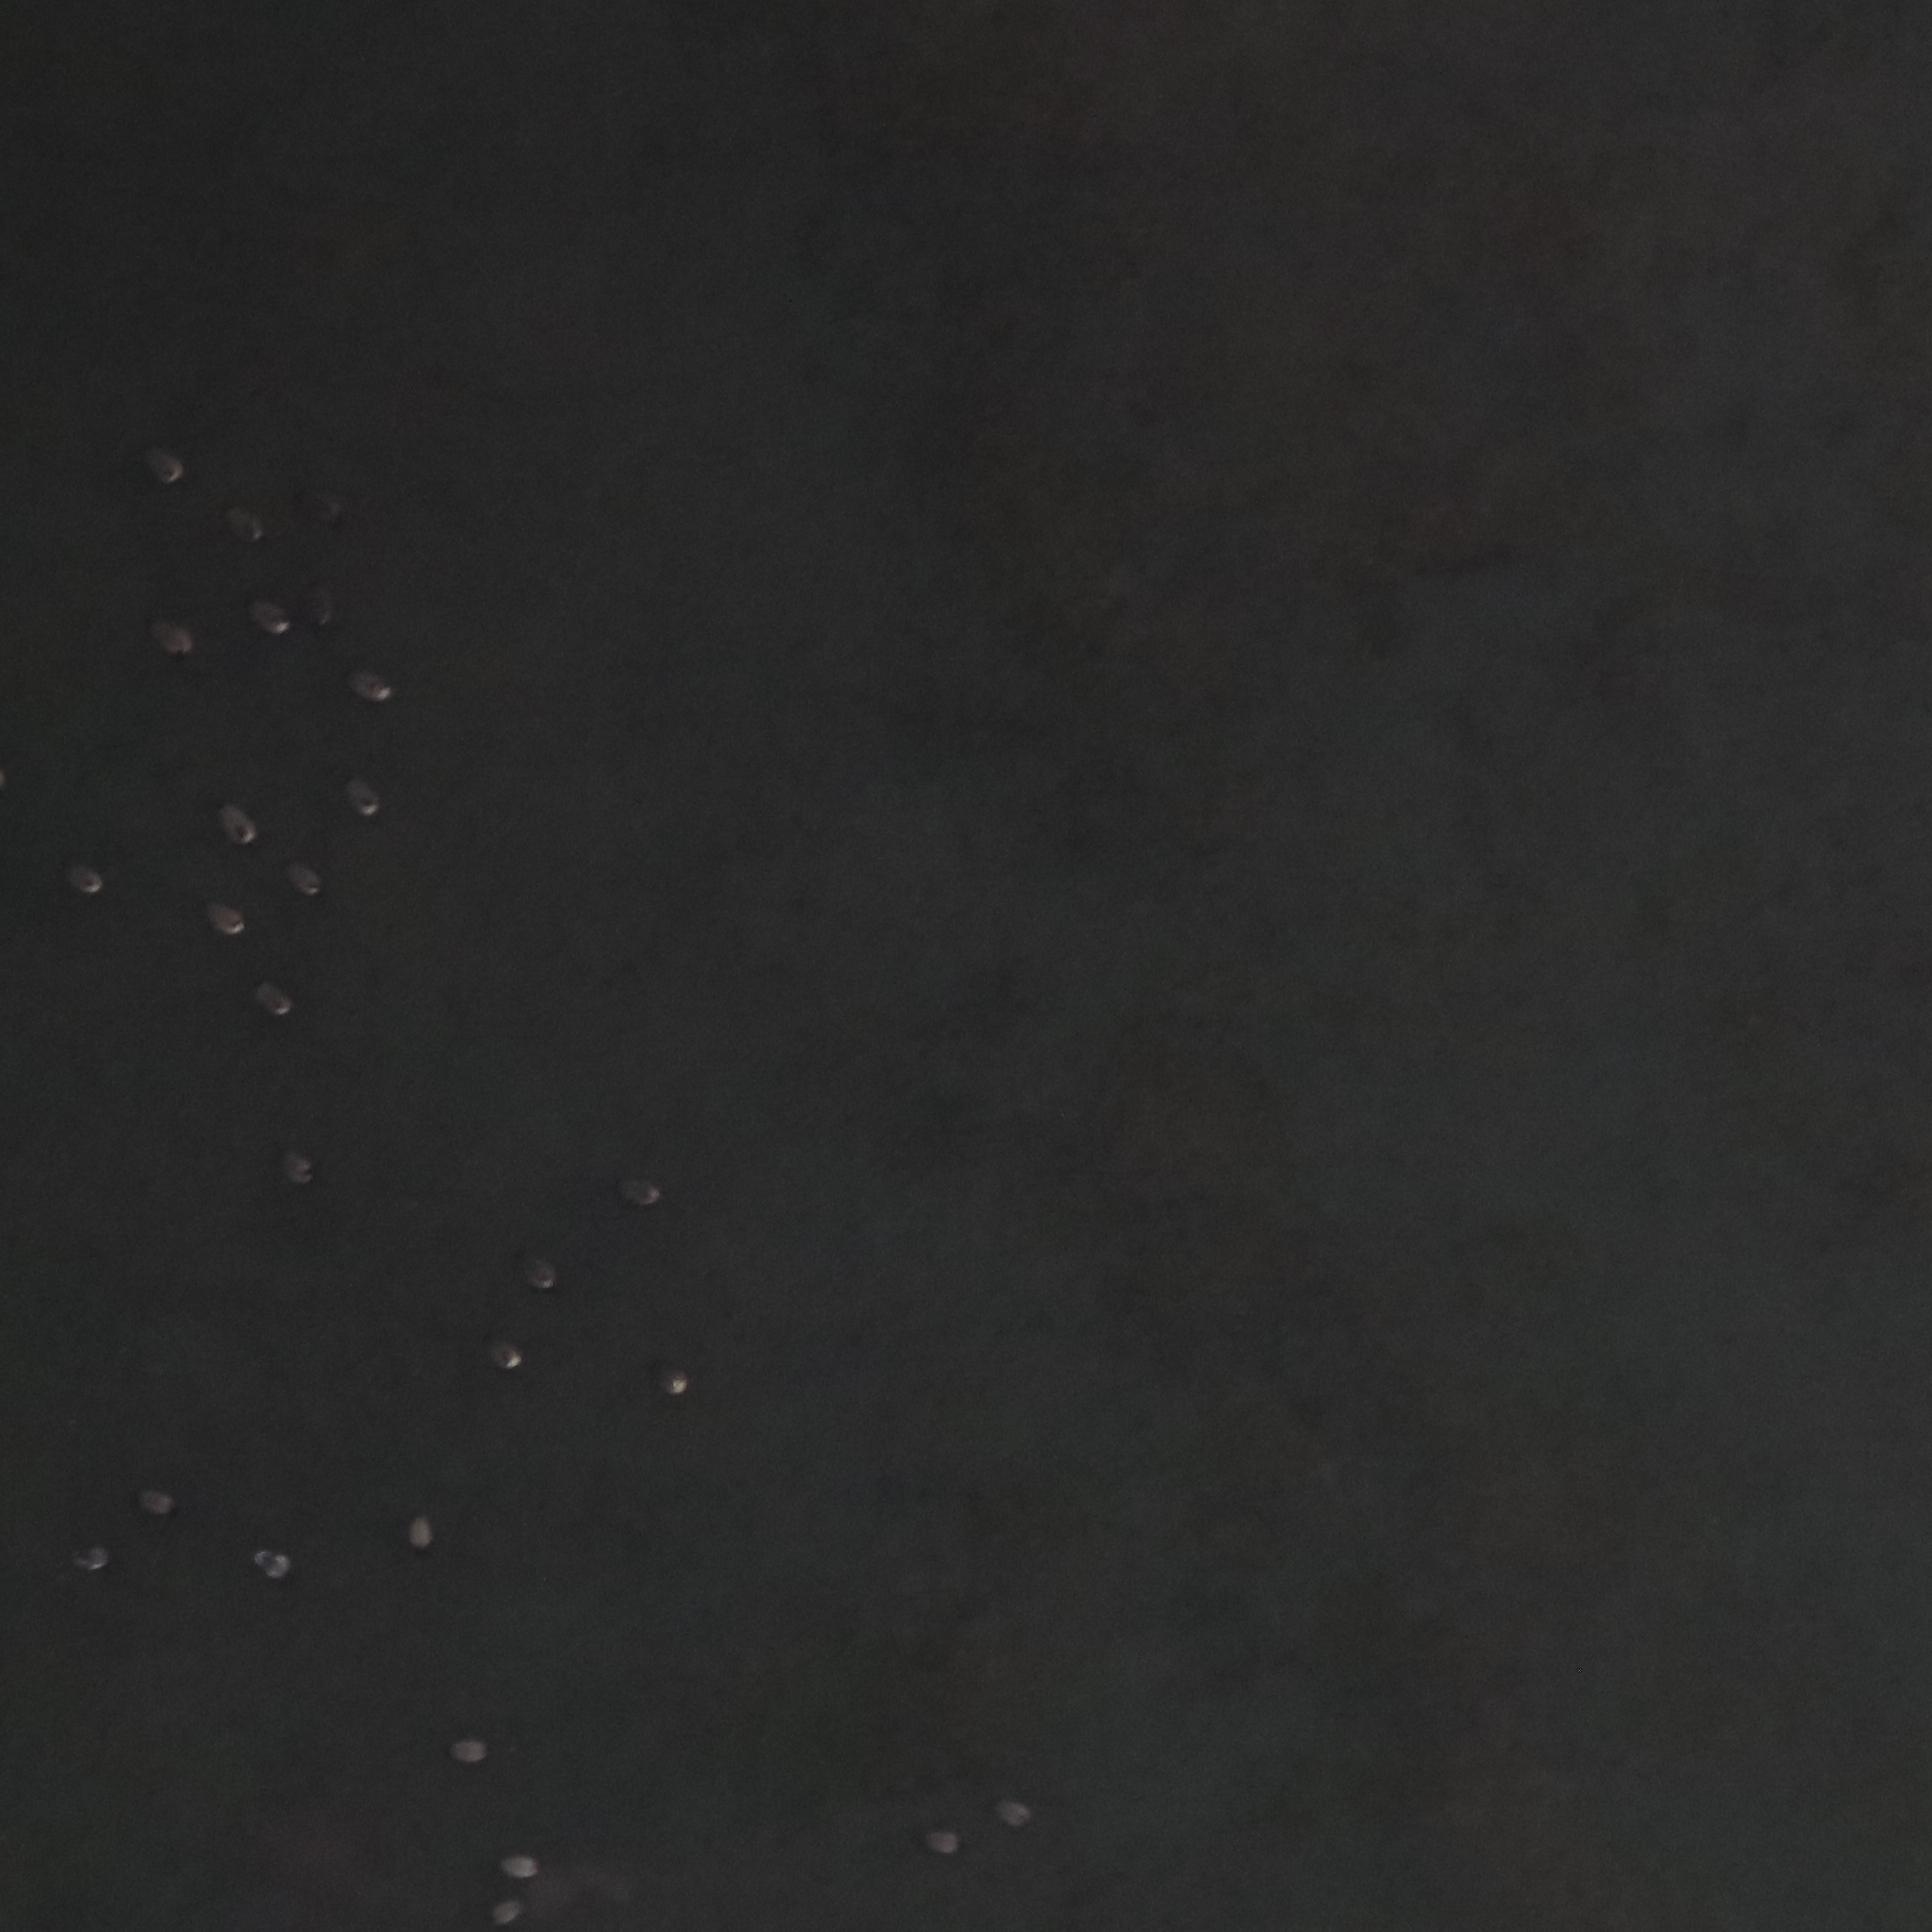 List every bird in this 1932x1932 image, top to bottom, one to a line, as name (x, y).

Canada goose (167, 468)
Canada goose (321, 506)
Canada goose (248, 529)
Canada goose (321, 607)
Canada goose (275, 622)
Canada goose (177, 639)
Canada goose (371, 684)
Canada goose (368, 798)
Canada goose (241, 820)
Canada goose (303, 876)
Canada goose (83, 883)
Canada goose (227, 923)
Canada goose (277, 999)
Canada goose (297, 1163)
Canada goose (639, 1192)
Canada goose (539, 1272)
Canada goose (507, 1351)
Canada goose (673, 1382)
Canada goose (162, 1501)
Canada goose (425, 1539)
brant (85, 1557)
brant (277, 1570)
Canada goose (461, 1757)
Canada goose (1010, 1809)
Canada goose (939, 1840)
Canada goose (521, 1862)
Canada goose (507, 1915)